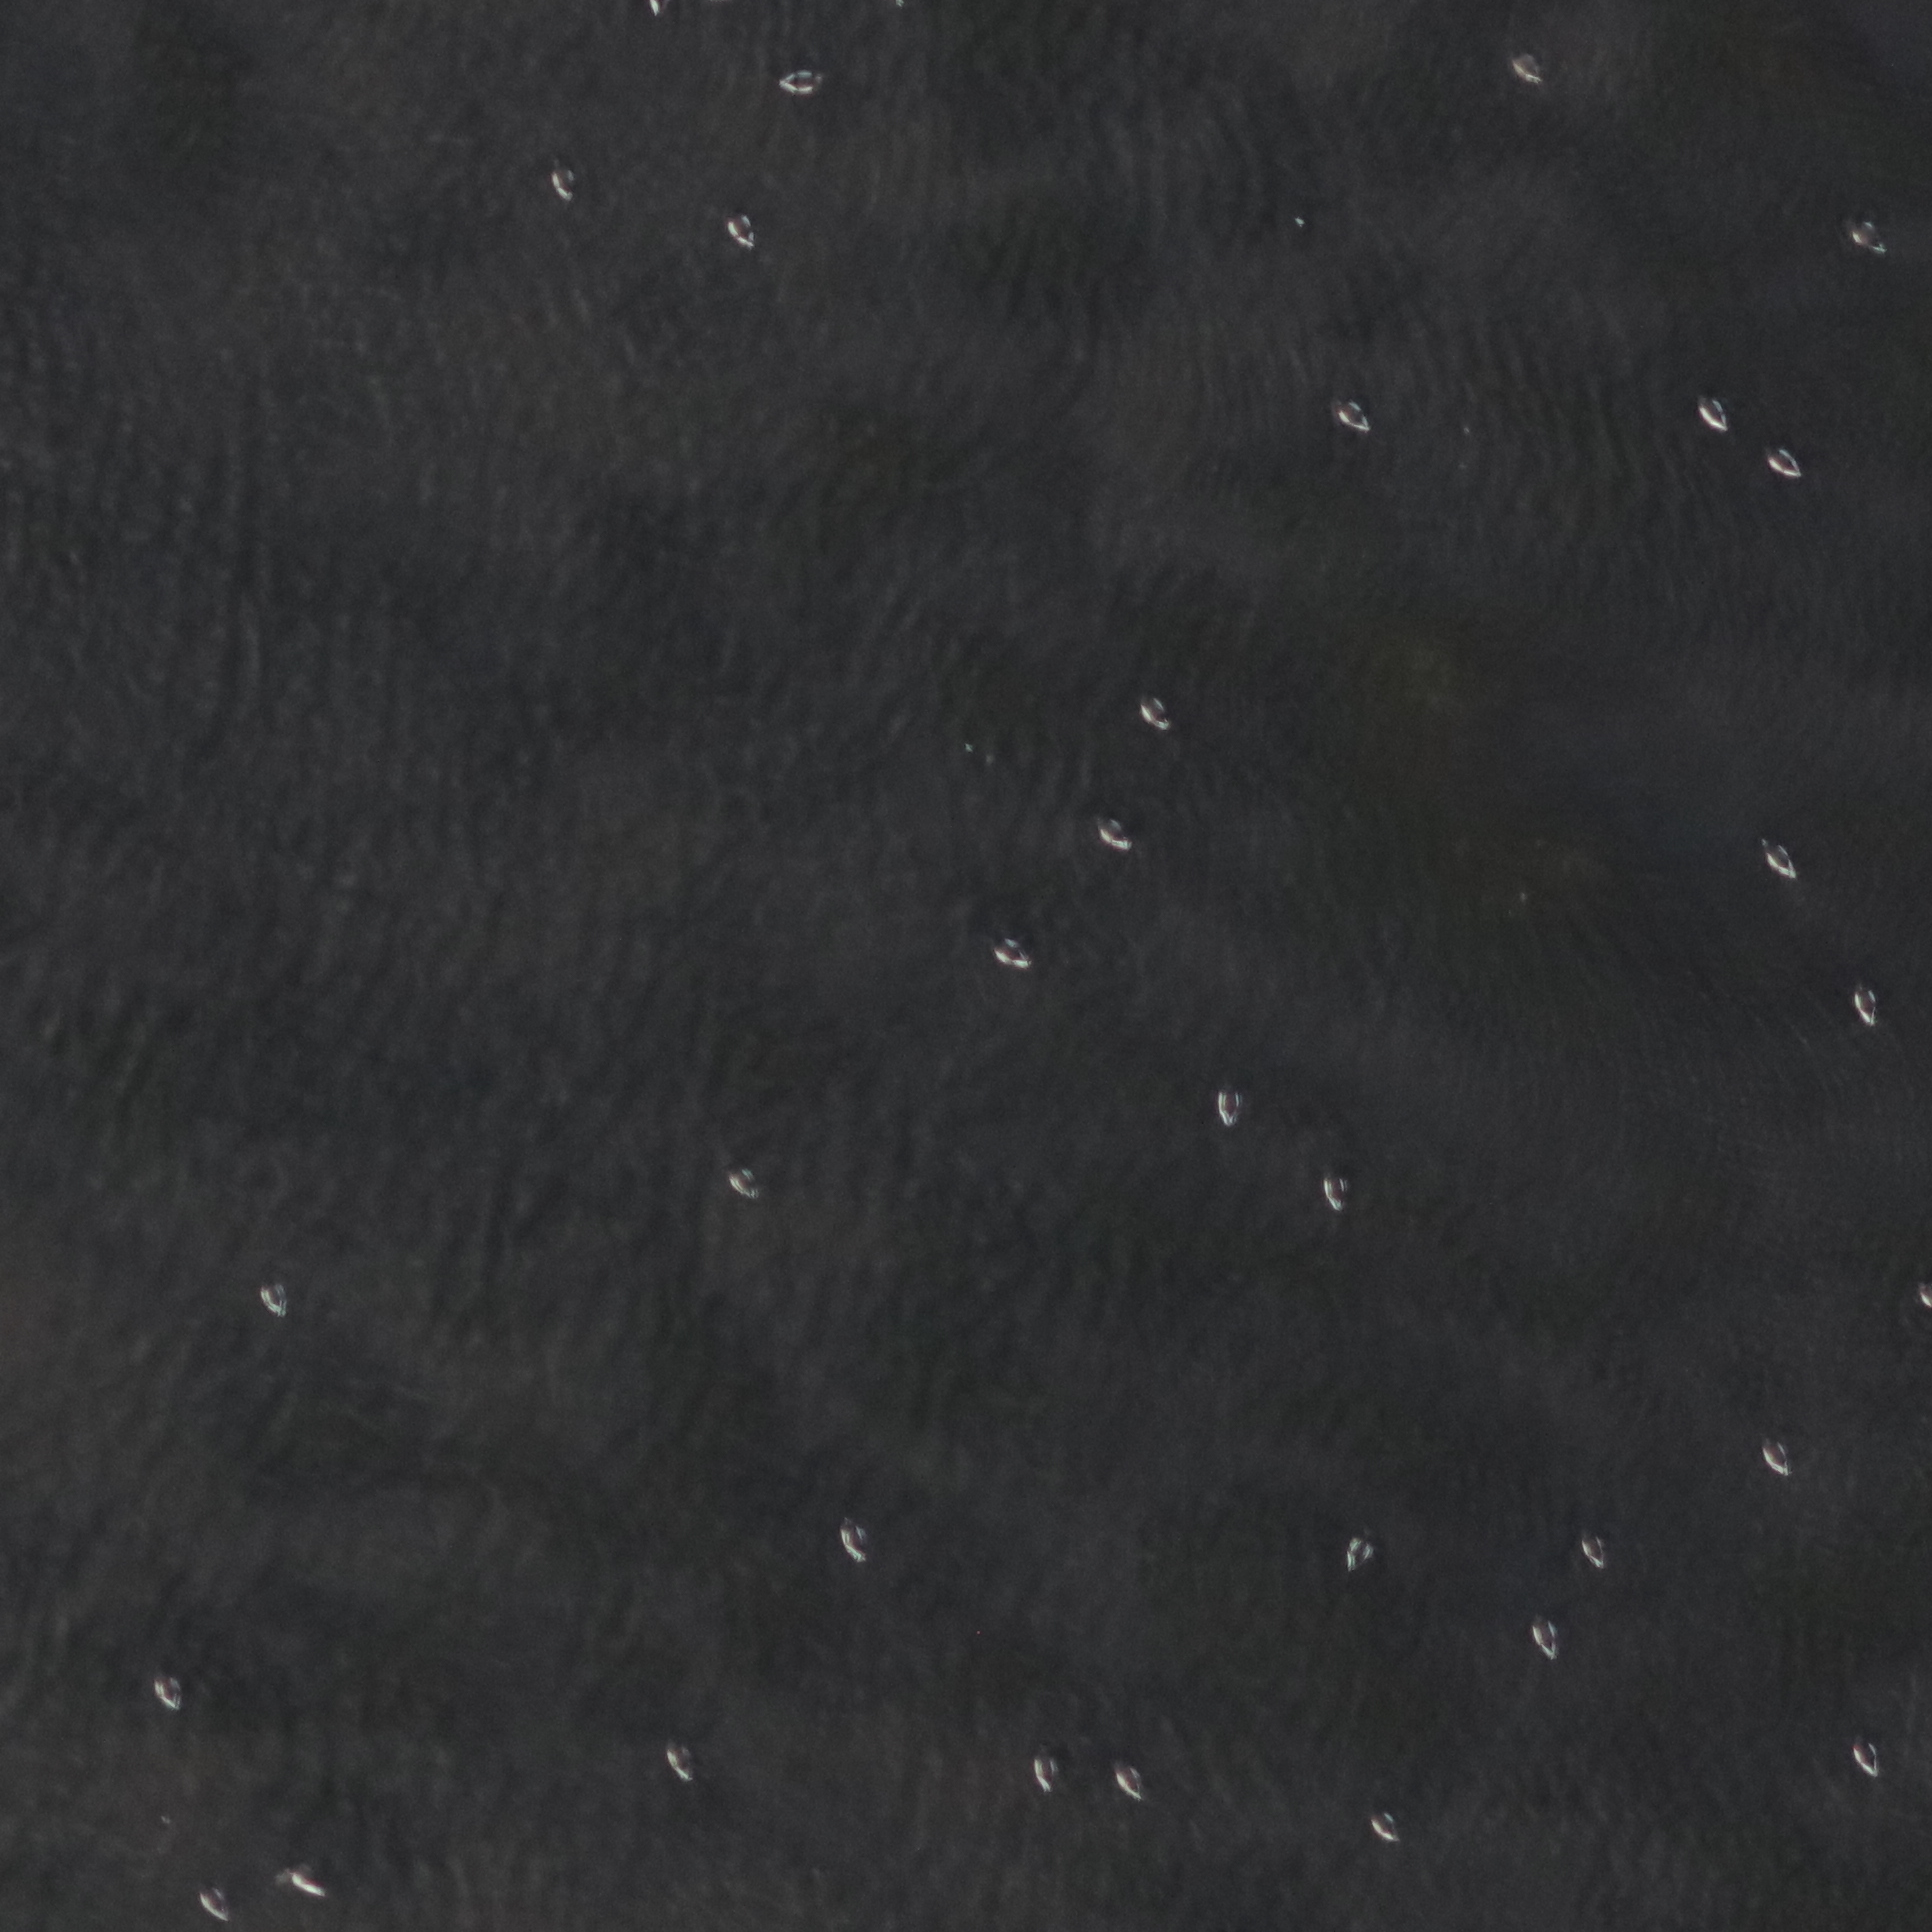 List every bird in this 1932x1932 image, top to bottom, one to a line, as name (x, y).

brant (1526, 65)
brant (803, 81)
brant (561, 182)
brant (742, 228)
brant (1866, 234)
brant (1712, 410)
brant (1351, 415)
brant (1781, 460)
brant (1154, 713)
brant (1113, 834)
brant (1778, 858)
brant (1012, 951)
brant (1864, 1003)
brant (1227, 1104)
brant (742, 1182)
brant (1334, 1189)
brant (272, 1295)
brant (1775, 1455)
brant (851, 1540)
brant (1594, 1548)
brant (1360, 1552)
brant (1545, 1635)
brant (169, 1689)
brant (1865, 1755)
brant (677, 1758)
brant (1046, 1769)
brant (1129, 1777)
brant (1382, 1825)
brant (308, 1877)
brant (215, 1900)